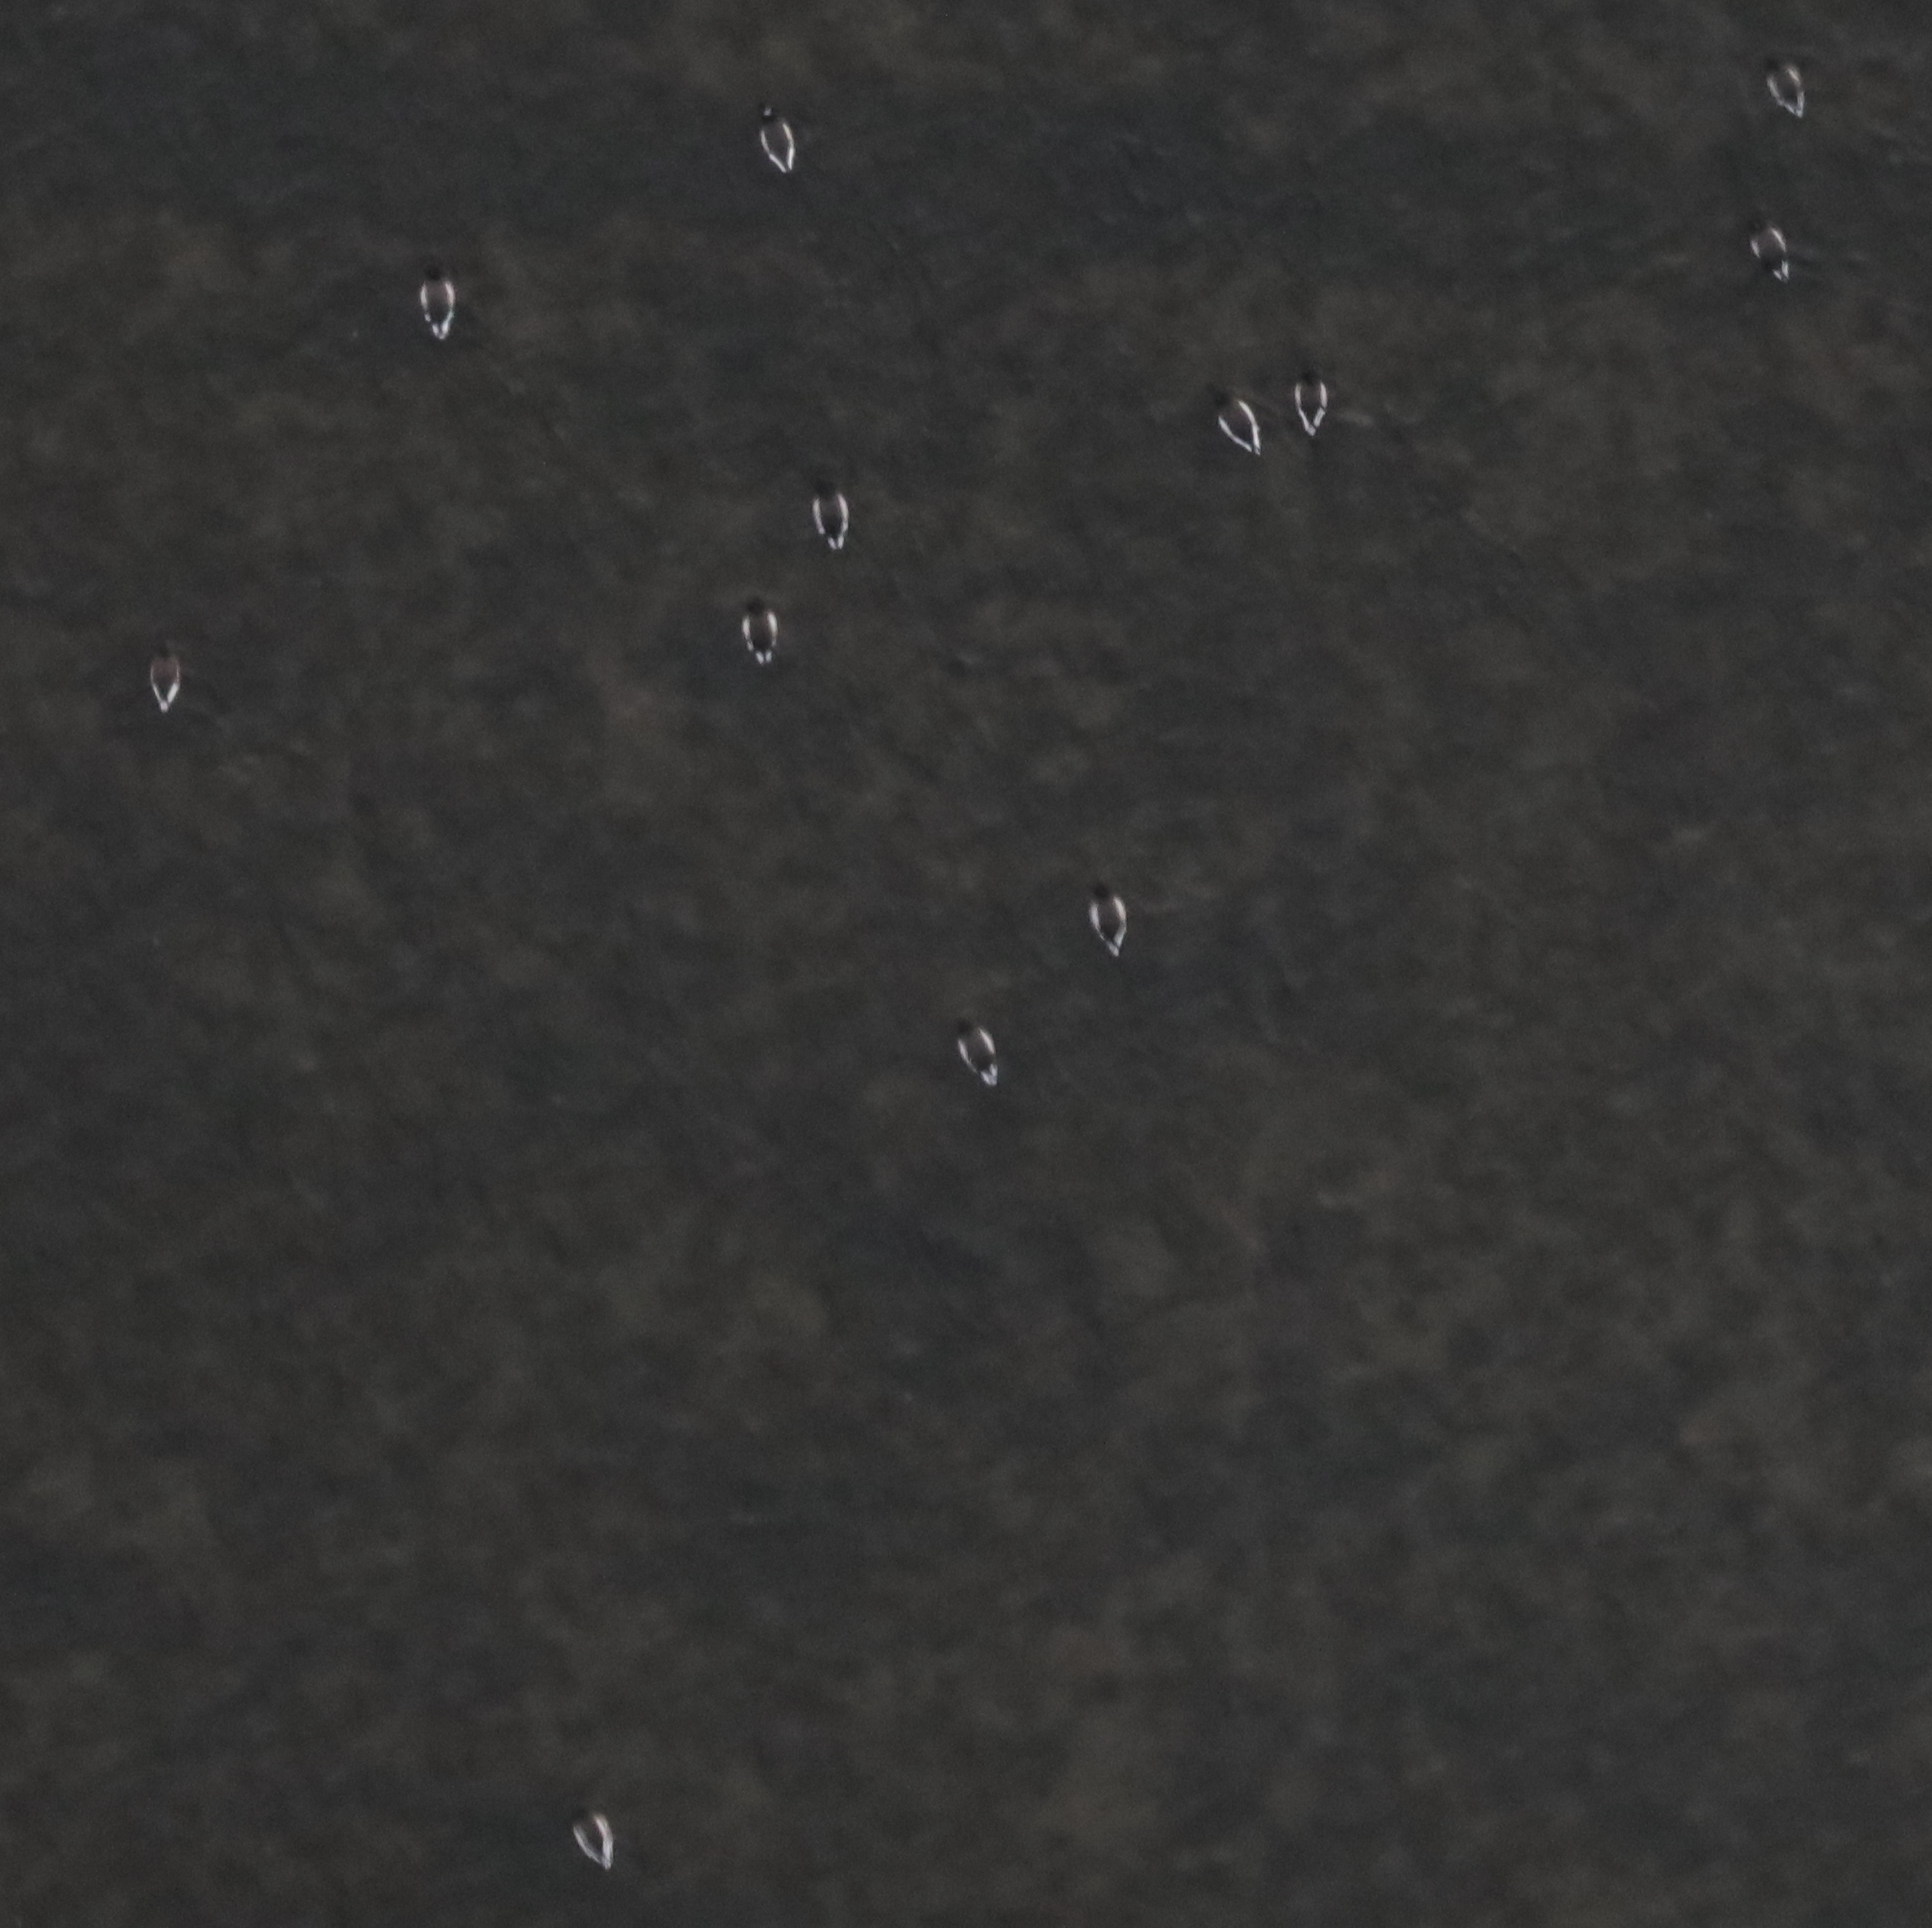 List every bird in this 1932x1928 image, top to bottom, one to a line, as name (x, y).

brant (1785, 85)
brant (777, 140)
brant (1771, 246)
brant (436, 299)
brant (1312, 398)
brant (1236, 422)
brant (831, 515)
brant (761, 630)
brant (164, 678)
brant (1109, 918)
brant (977, 1050)
brant (590, 1837)